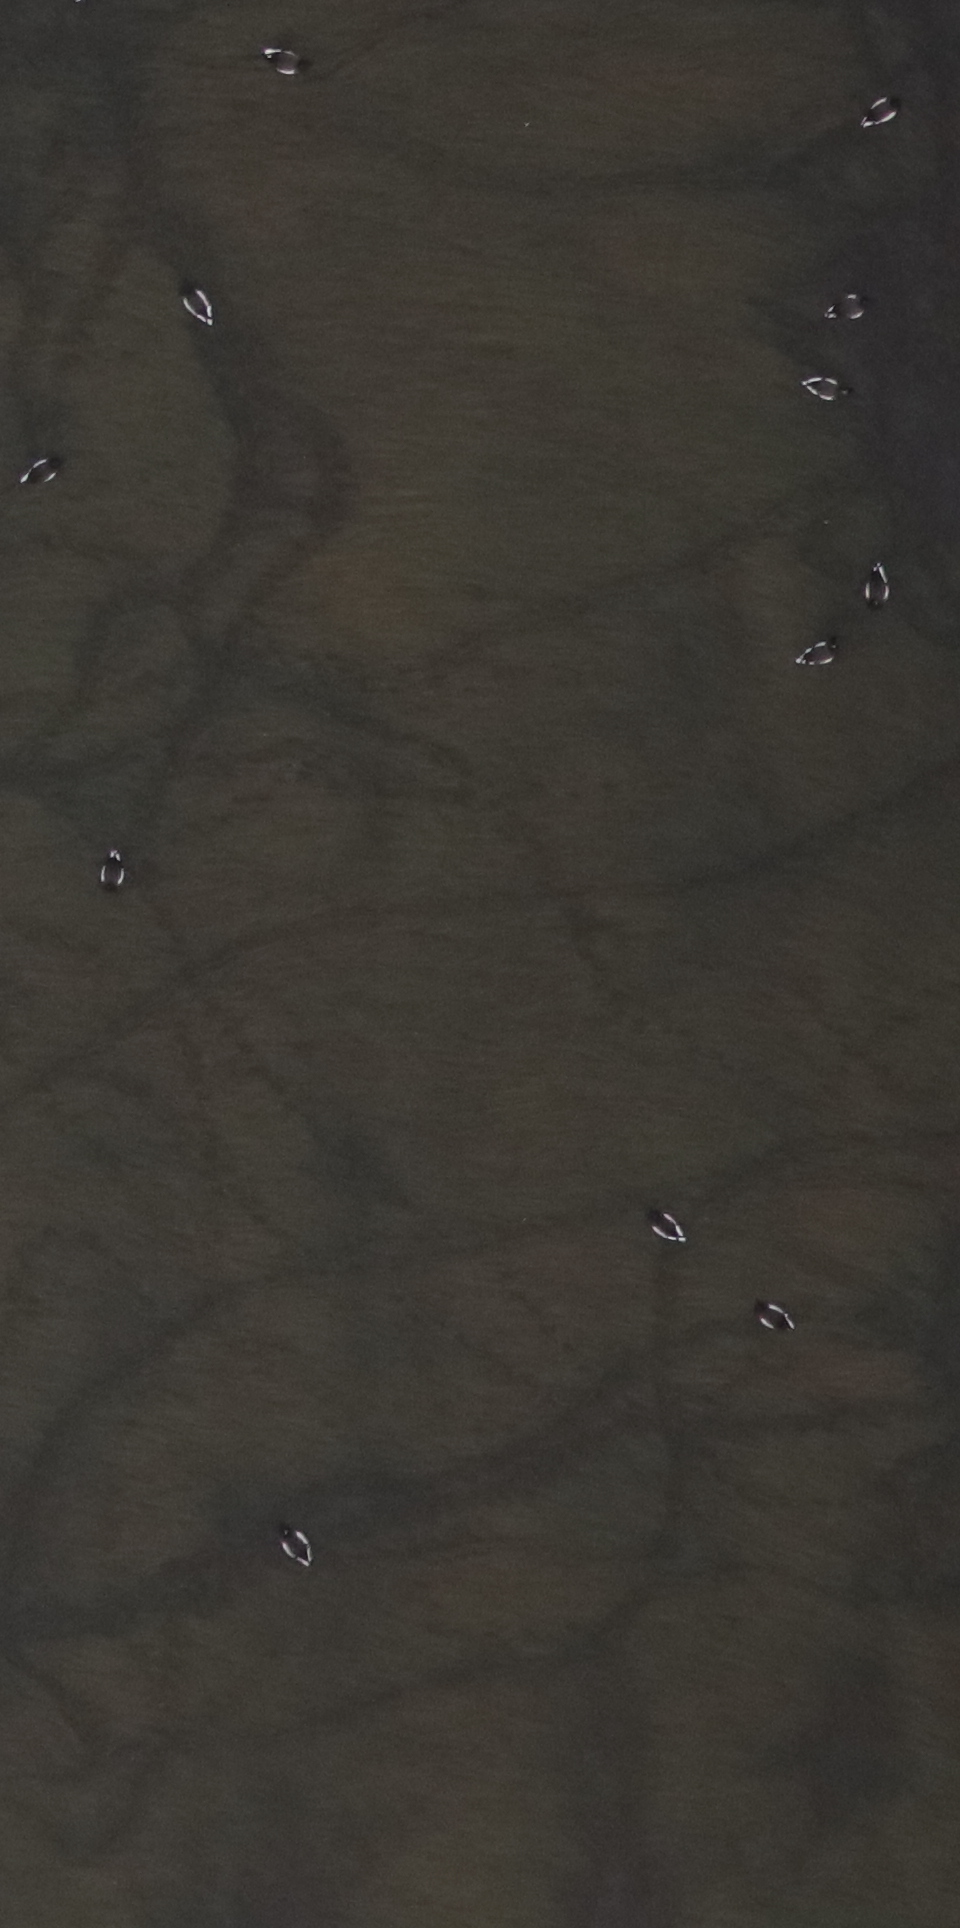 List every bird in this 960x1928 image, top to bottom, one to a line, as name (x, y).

brant (282, 63)
brant (881, 112)
brant (198, 305)
brant (850, 308)
brant (827, 388)
brant (41, 472)
brant (878, 588)
brant (819, 653)
brant (113, 873)
brant (665, 1226)
brant (774, 1316)
brant (298, 1545)